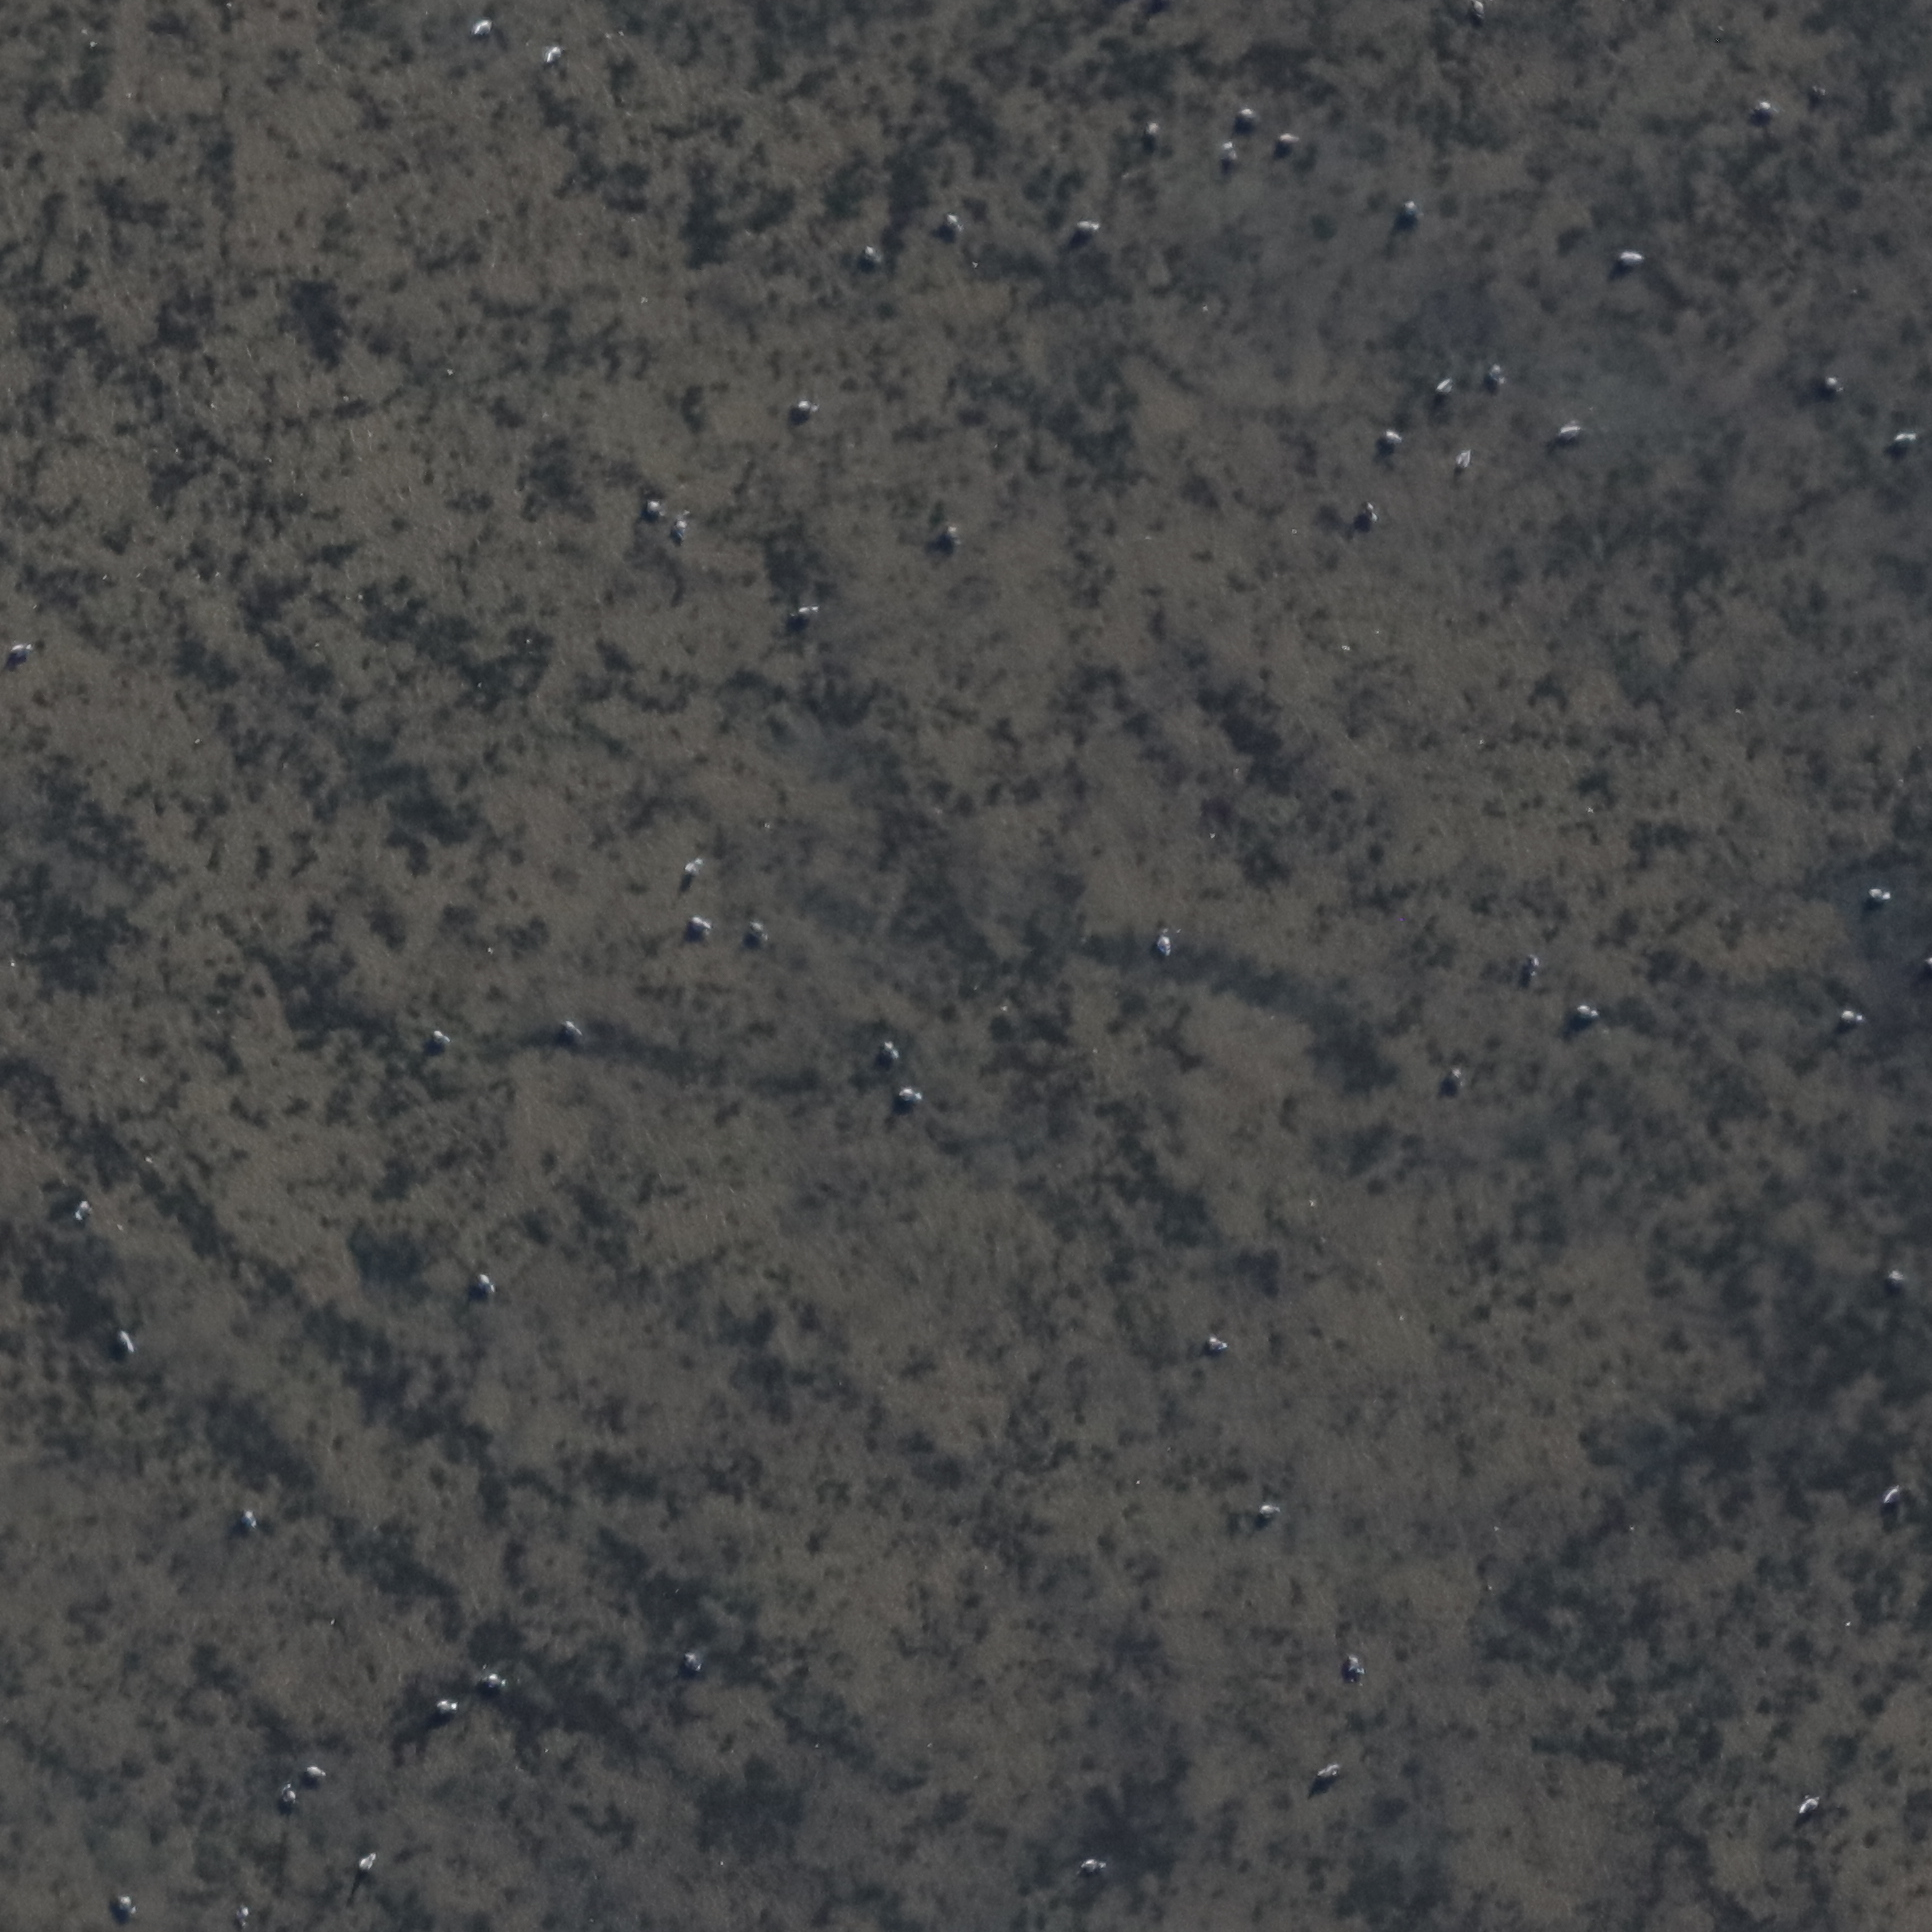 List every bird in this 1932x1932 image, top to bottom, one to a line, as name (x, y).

brant (1478, 11)
brant (482, 28)
brant (553, 55)
brant (1817, 90)
brant (1764, 111)
brant (1247, 117)
brant (1151, 131)
brant (1287, 139)
brant (1229, 153)
brant (1410, 209)
brant (955, 224)
brant (1090, 227)
brant (873, 256)
brant (1631, 258)
brant (1497, 374)
brant (1833, 384)
brant (1444, 387)
brant (804, 405)
brant (1567, 433)
brant (1392, 437)
brant (1906, 439)
brant (1463, 460)
brant (652, 508)
brant (1369, 512)
brant (680, 528)
brant (951, 533)
brant (807, 611)
brant (20, 650)
brant (693, 865)
brant (1877, 894)
brant (701, 927)
brant (756, 931)
brant (1164, 943)
brant (1534, 965)
brant (1587, 1012)
brant (1852, 1017)
brant (569, 1028)
brant (440, 1038)
brant (891, 1051)
brant (1453, 1076)
brant (910, 1095)
brant (82, 1210)
brant (1897, 1277)
brant (488, 1285)
brant (125, 1342)
brant (1217, 1345)
brant (1893, 1495)
brant (1269, 1512)
brant (249, 1519)
brant (693, 1661)
brant (1354, 1661)
brant (494, 1681)
brant (447, 1706)
brant (315, 1772)
brant (1328, 1772)
brant (288, 1794)
brant (1810, 1804)
brant (367, 1863)
brant (1091, 1866)
brant (125, 1904)
brant (242, 1916)